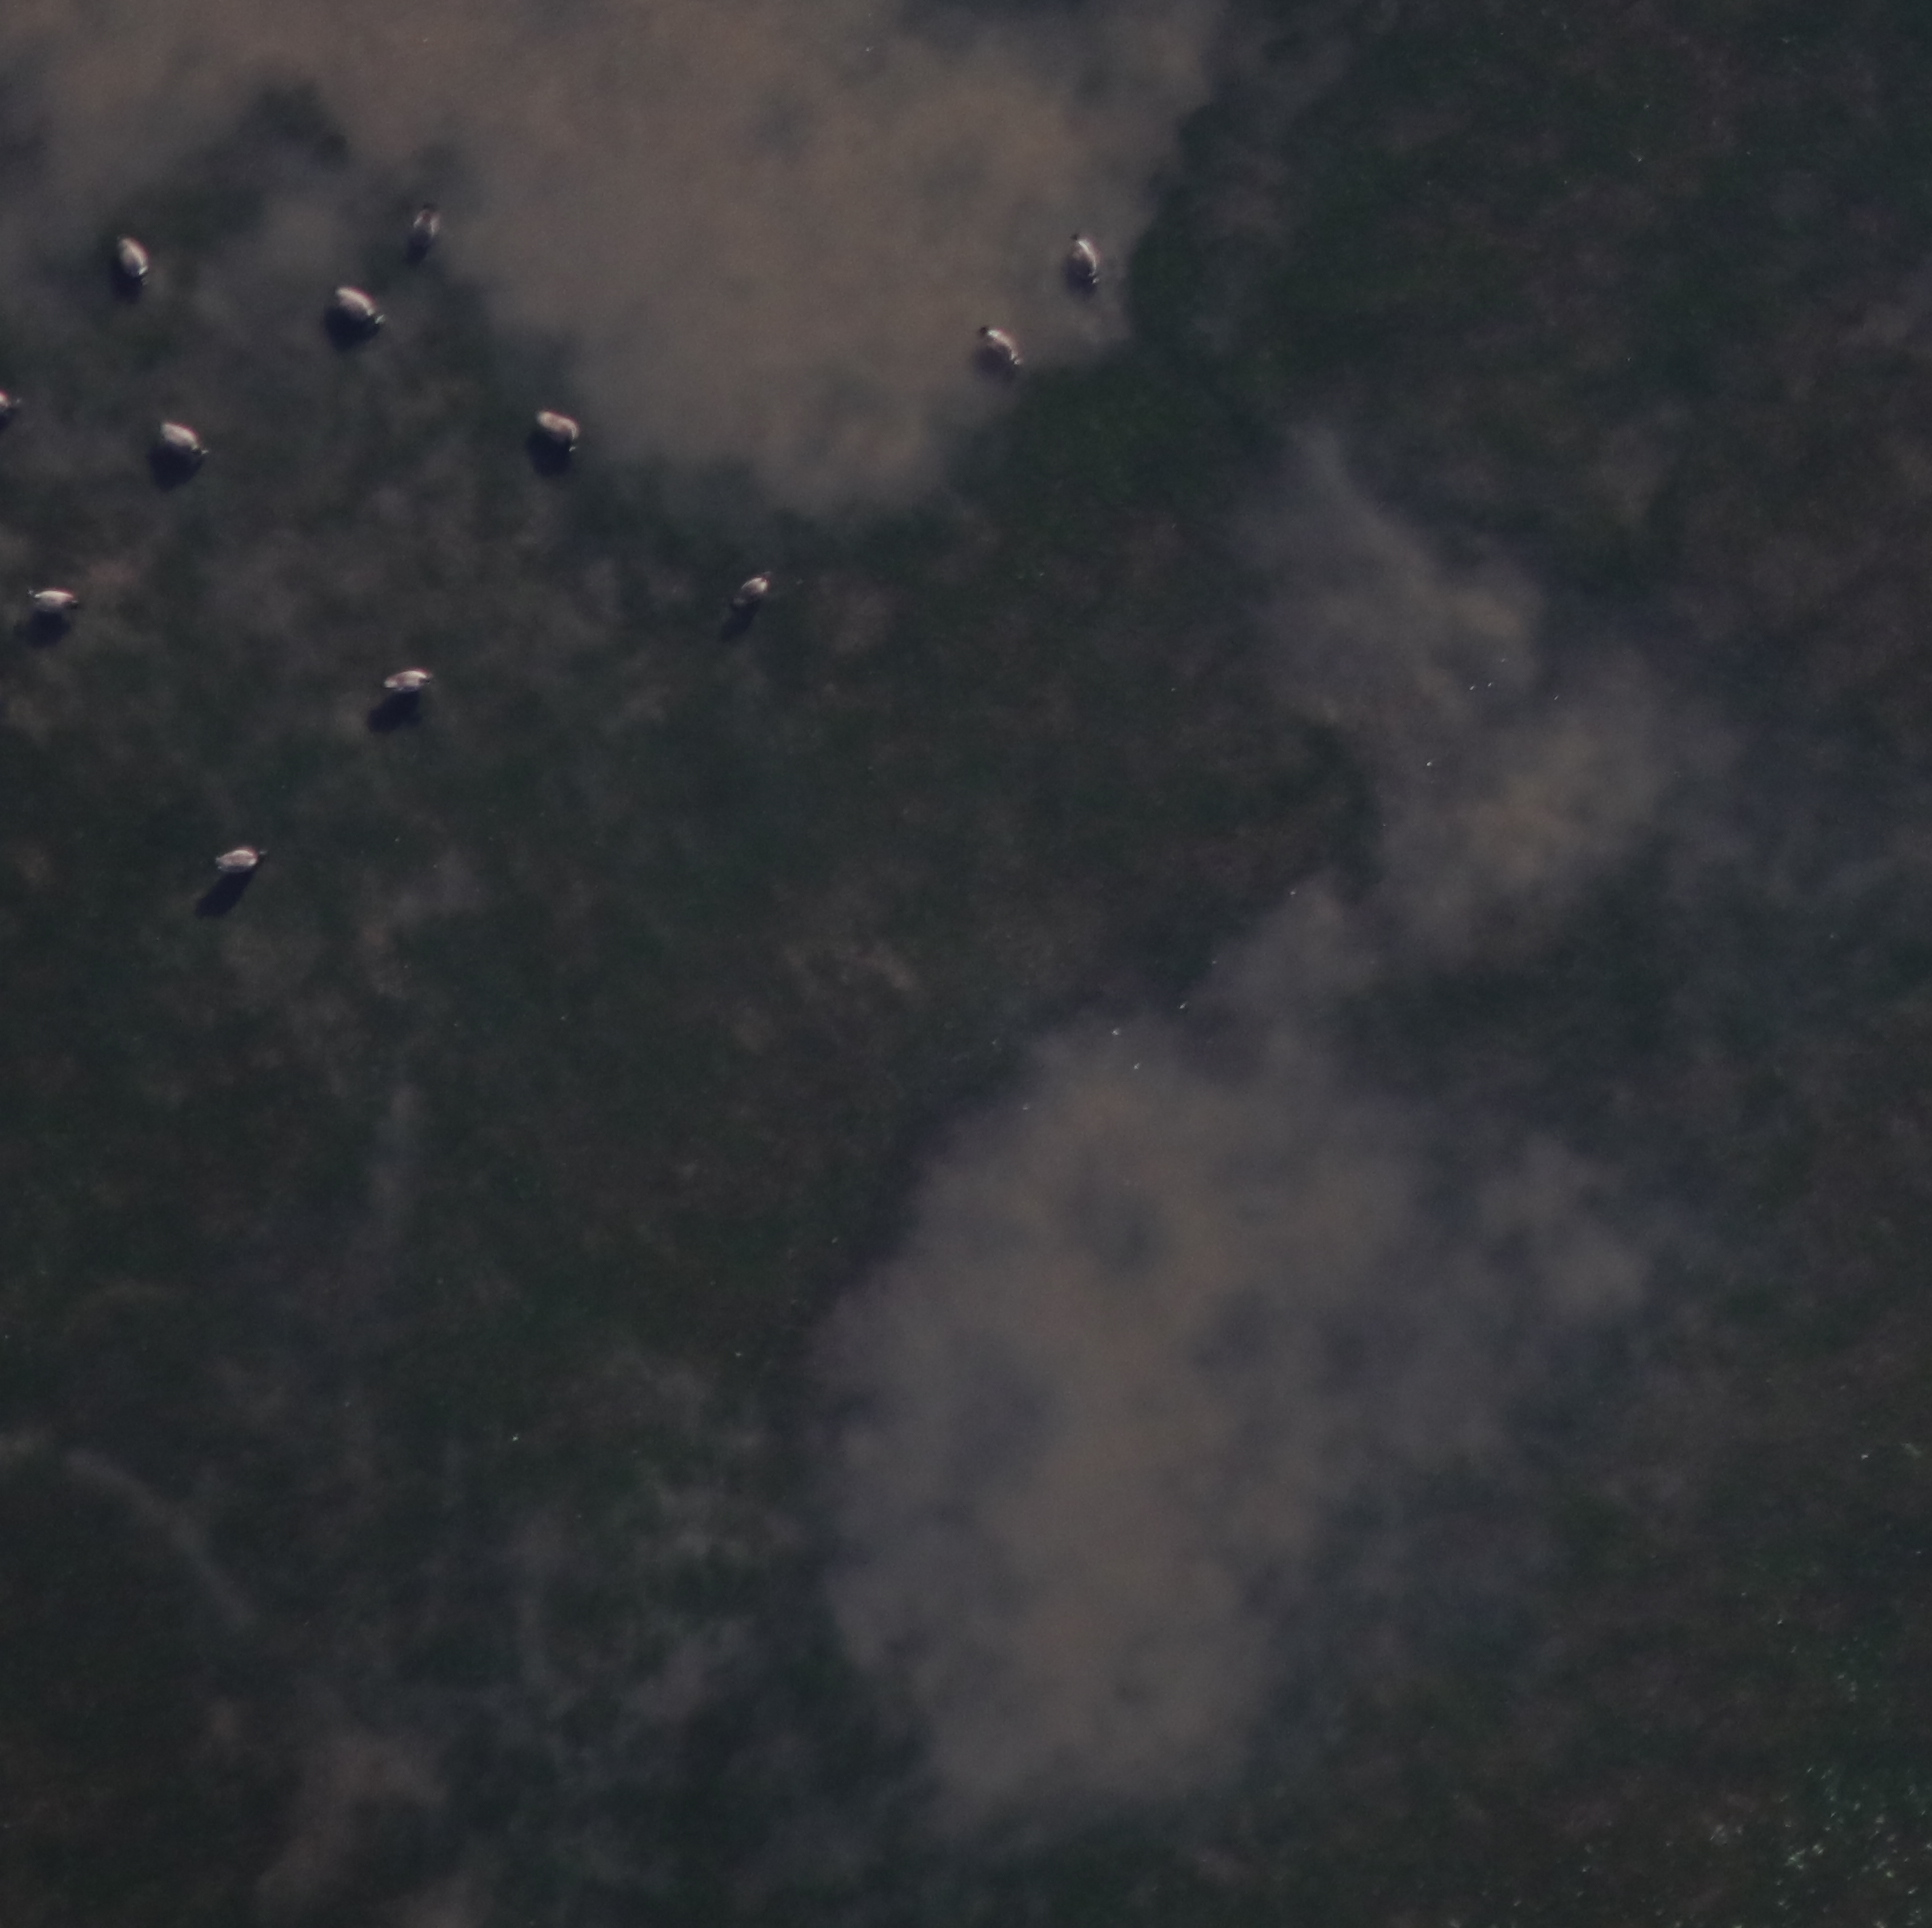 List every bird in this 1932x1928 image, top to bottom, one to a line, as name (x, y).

Canada goose (422, 227)
Canada goose (1087, 258)
Canada goose (132, 259)
Canada goose (359, 307)
Canada goose (1001, 345)
Canada goose (558, 427)
Canada goose (183, 439)
Canada goose (753, 589)
Canada goose (53, 603)
Canada goose (408, 682)
Canada goose (240, 860)